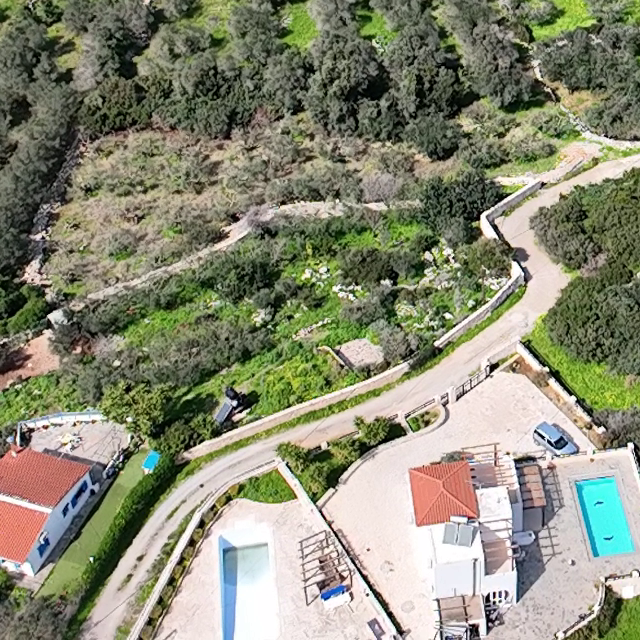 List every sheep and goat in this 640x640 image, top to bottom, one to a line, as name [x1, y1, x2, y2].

None